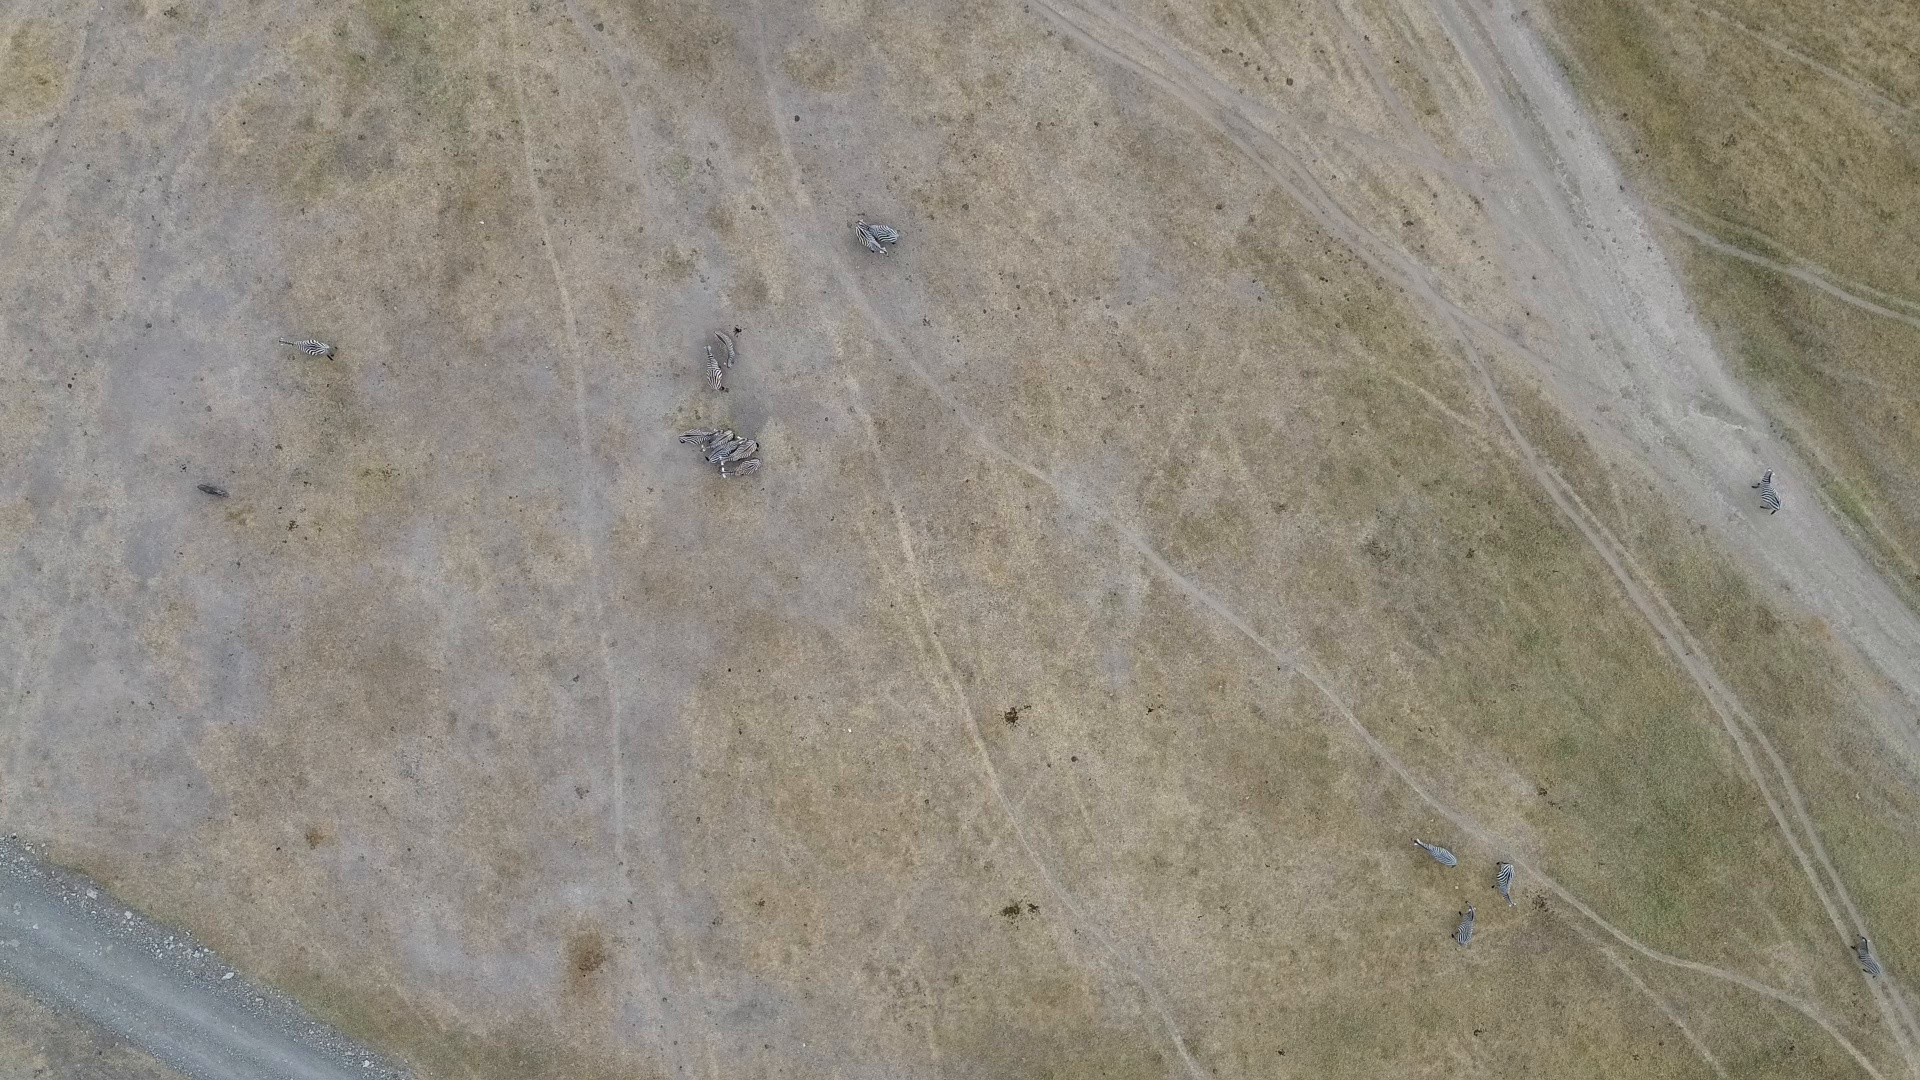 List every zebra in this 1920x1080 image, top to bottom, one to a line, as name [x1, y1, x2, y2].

zebra [861, 221, 897, 240]
zebra [856, 227, 884, 252]
zebra [721, 332, 738, 368]
zebra [287, 339, 329, 355]
zebra [708, 343, 724, 383]
zebra [681, 427, 724, 445]
zebra [700, 431, 734, 453]
zebra [705, 436, 748, 462]
zebra [720, 438, 758, 465]
zebra [720, 460, 760, 479]
zebra [1761, 473, 1782, 510]
zebra [1413, 840, 1456, 866]
zebra [1498, 863, 1517, 907]
zebra [1457, 904, 1476, 946]
zebra [1857, 934, 1883, 977]